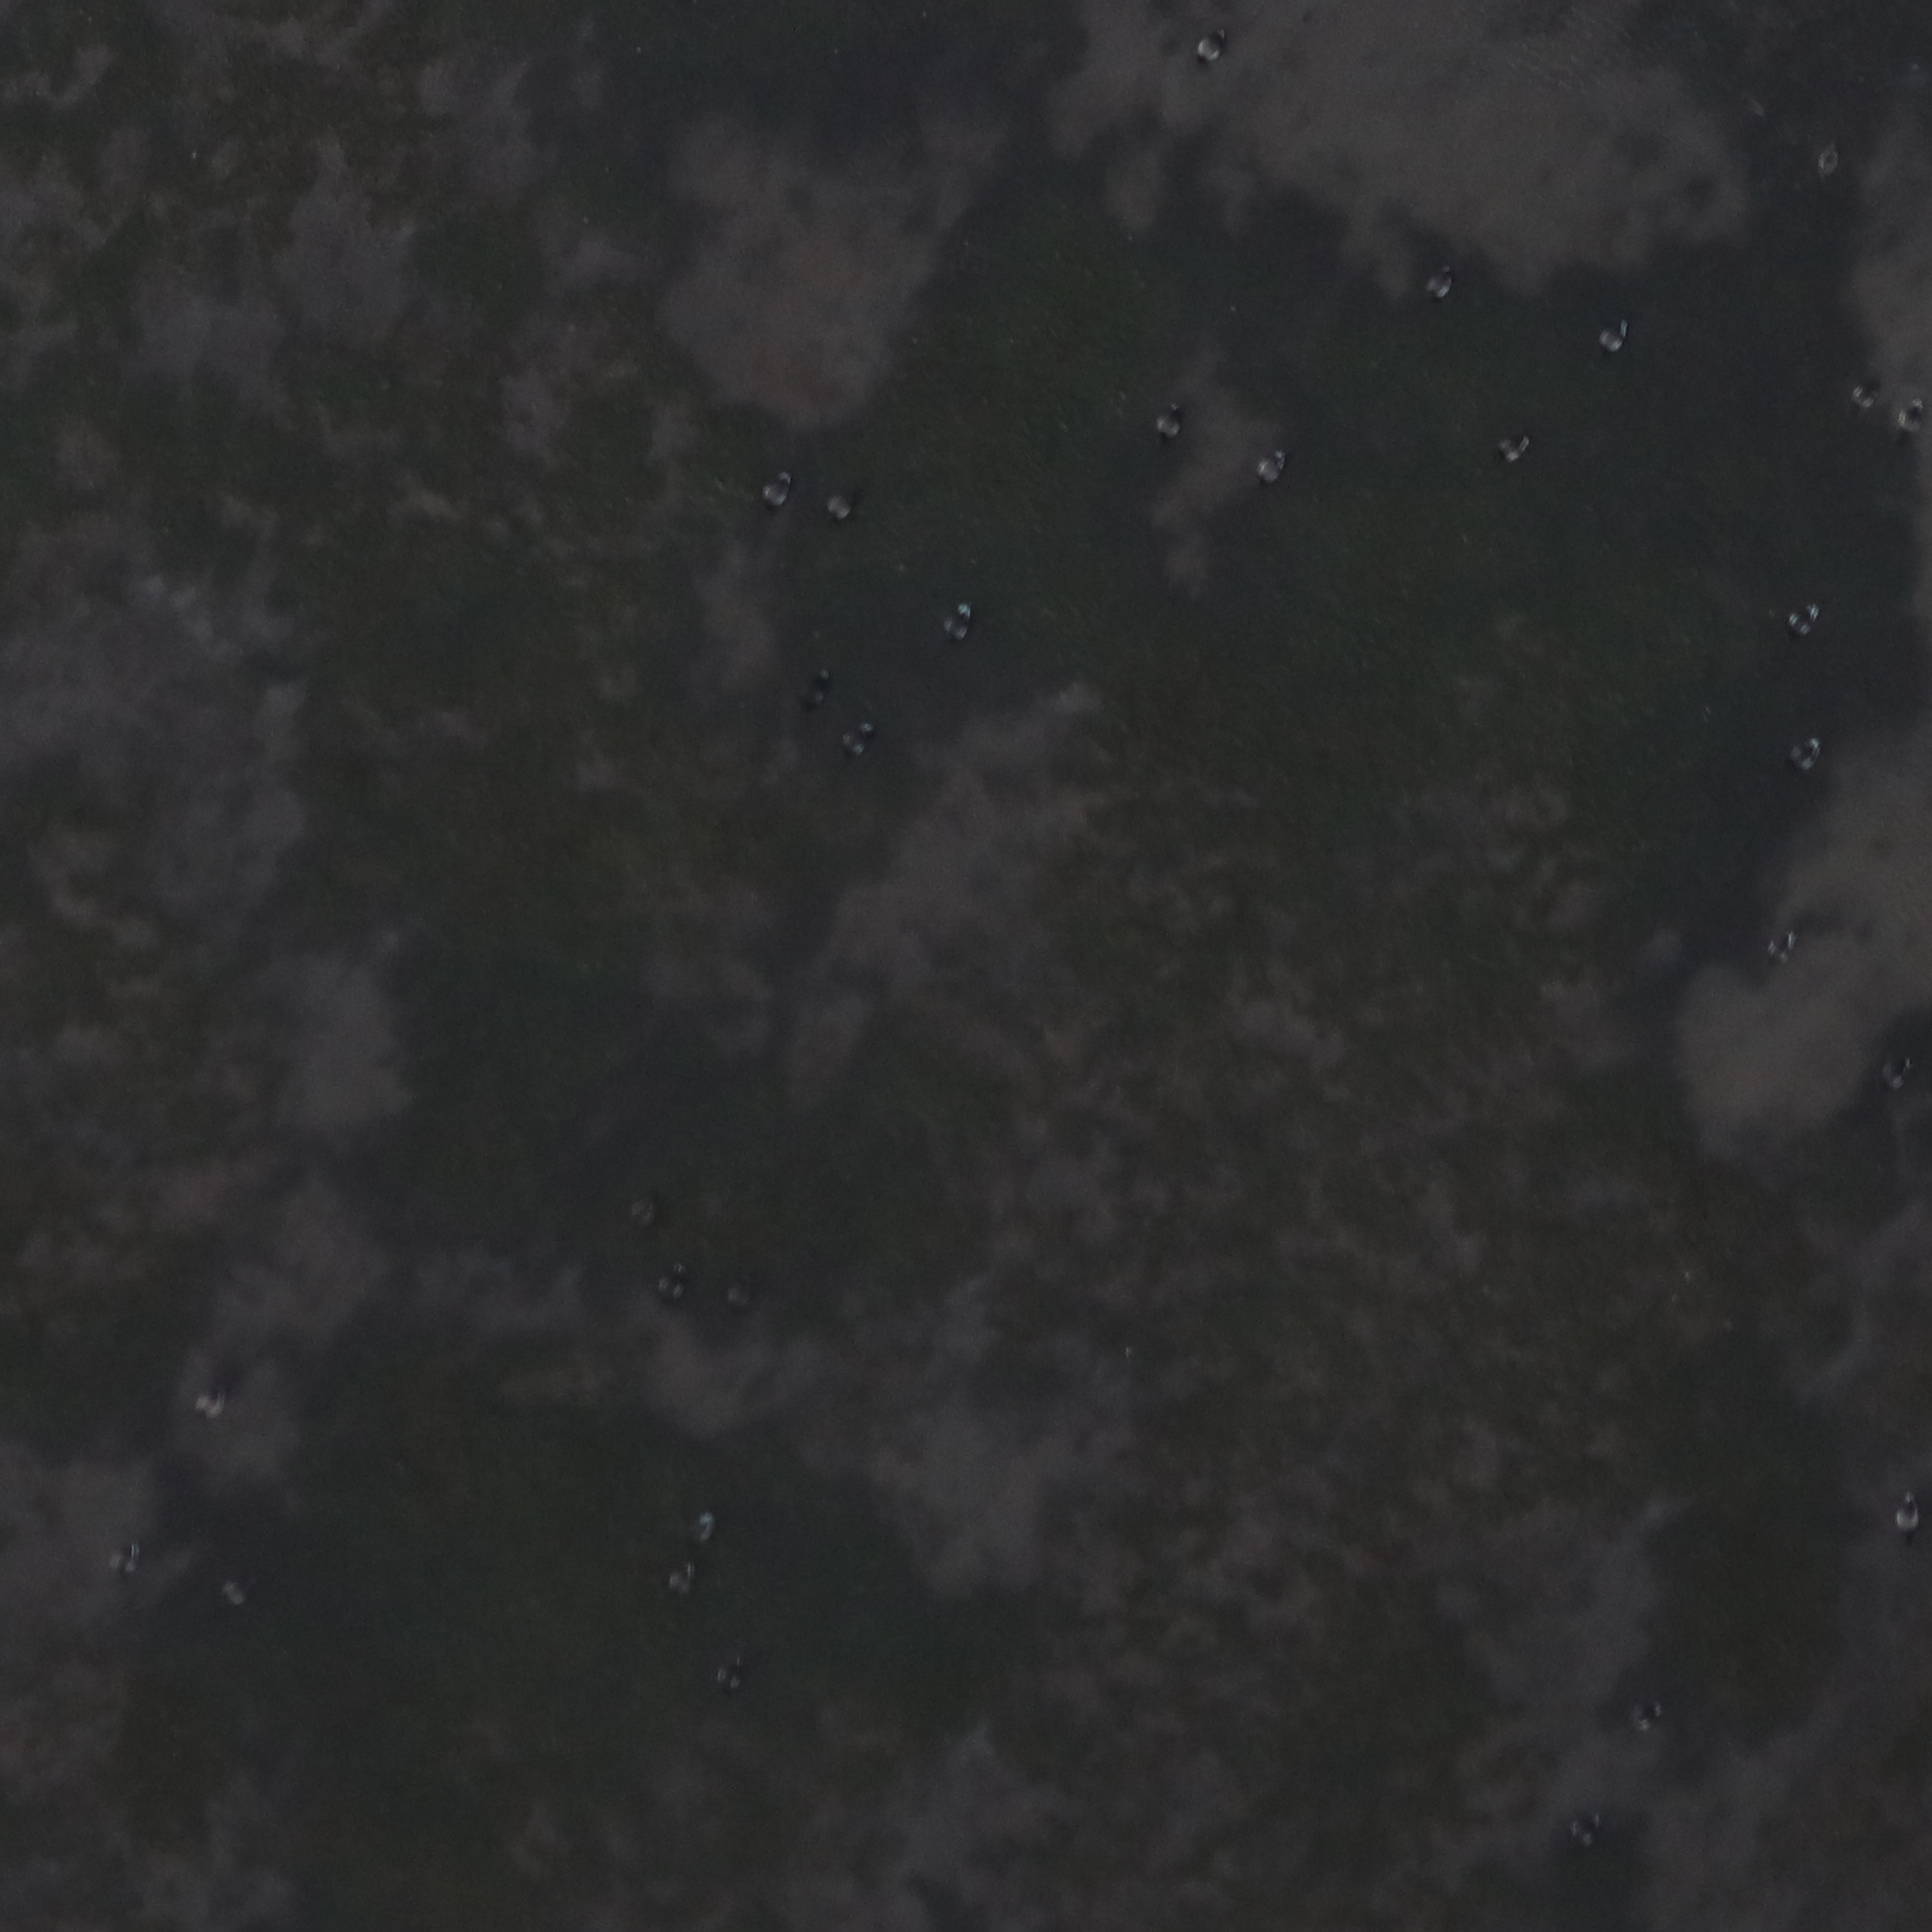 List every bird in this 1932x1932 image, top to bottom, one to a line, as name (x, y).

brant (1209, 49)
brant (1837, 152)
brant (1452, 281)
brant (1608, 328)
brant (1869, 396)
brant (1917, 408)
brant (1170, 424)
brant (1514, 455)
brant (1271, 472)
brant (777, 489)
brant (839, 508)
brant (1813, 616)
brant (960, 624)
brant (813, 690)
brant (866, 748)
brant (1804, 755)
brant (1782, 955)
brant (1893, 1082)
brant (638, 1206)
brant (668, 1284)
brant (738, 1305)
brant (206, 1408)
brant (1910, 1516)
brant (709, 1527)
brant (124, 1563)
brant (683, 1589)
brant (235, 1599)
brant (732, 1676)
brant (1657, 1706)
brant (1584, 1826)